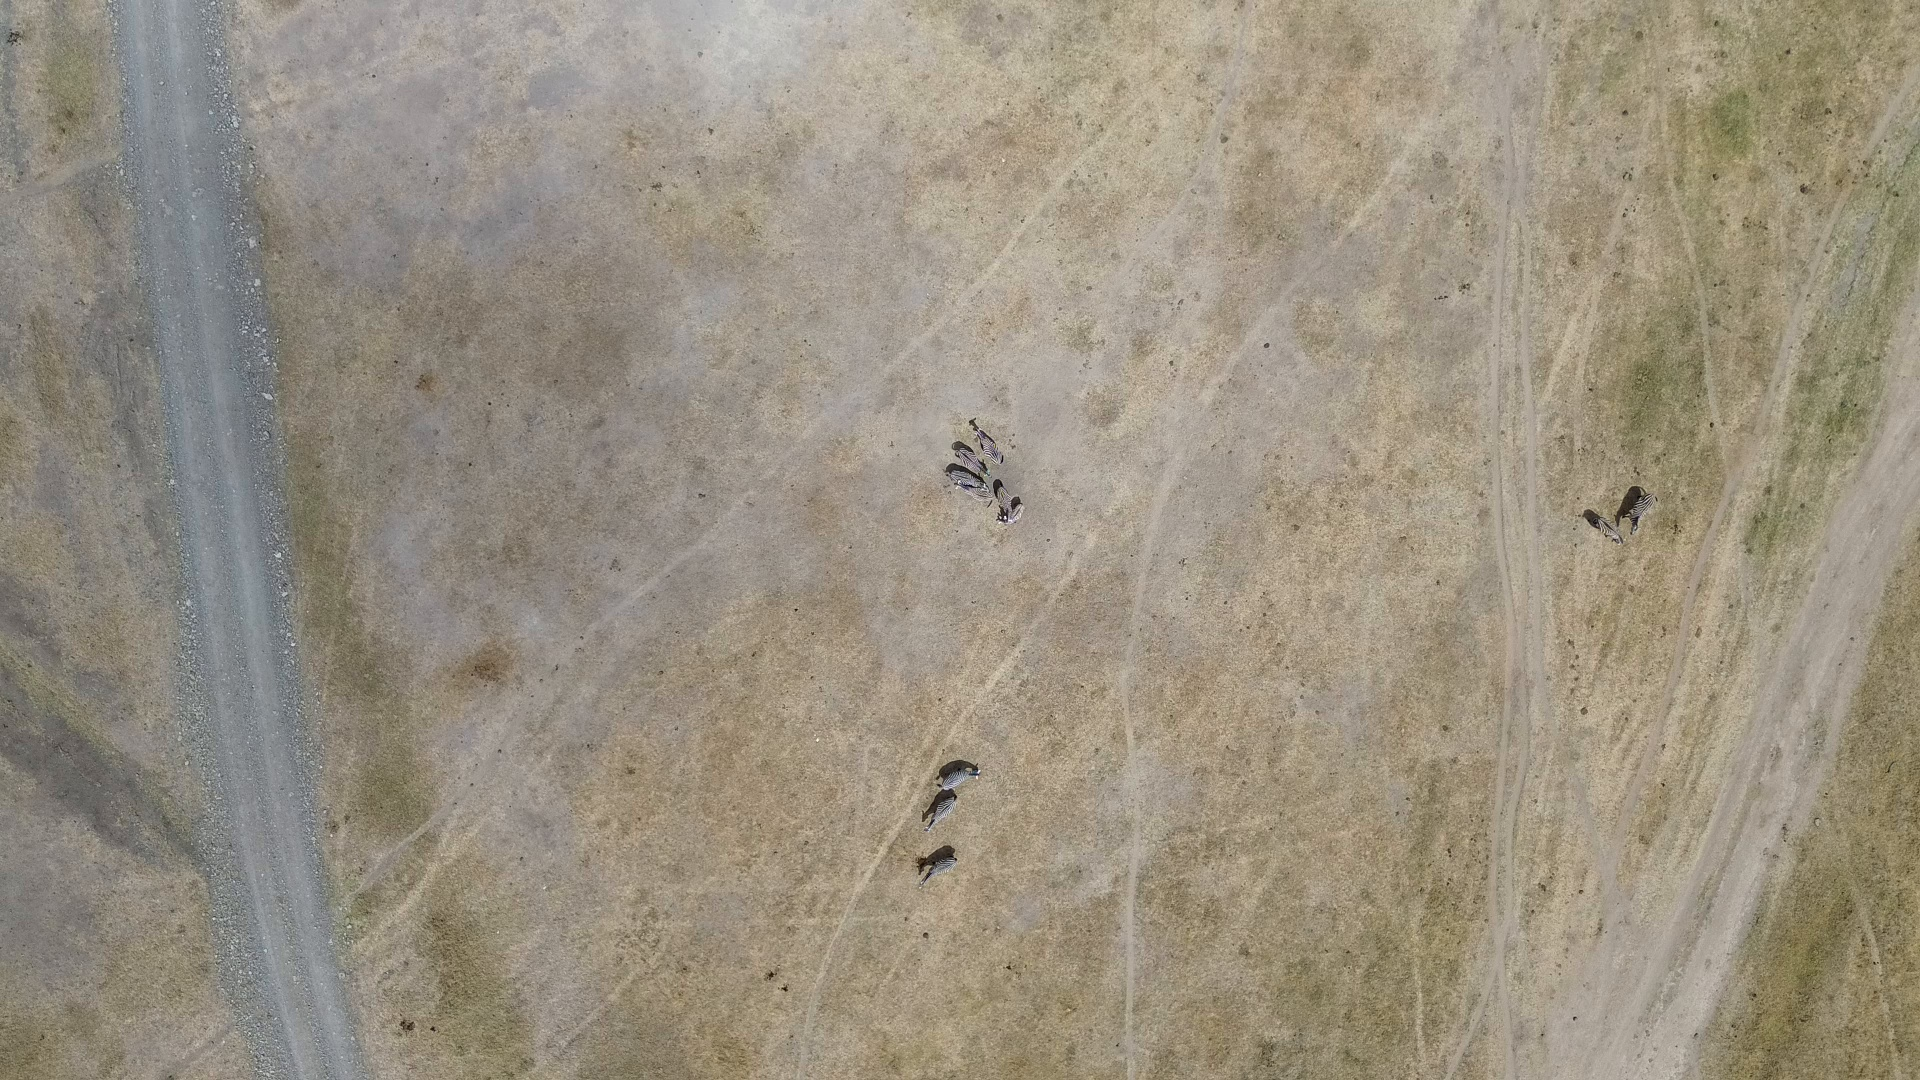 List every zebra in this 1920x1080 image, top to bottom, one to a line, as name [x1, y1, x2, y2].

zebra [973, 427, 1002, 466]
zebra [956, 449, 992, 478]
zebra [950, 470, 990, 493]
zebra [954, 484, 993, 508]
zebra [996, 486, 1013, 518]
zebra [1629, 494, 1656, 535]
zebra [997, 503, 1024, 525]
zebra [1596, 517, 1624, 544]
zebra [941, 769, 980, 789]
zebra [924, 799, 955, 833]
zebra [917, 858, 957, 888]